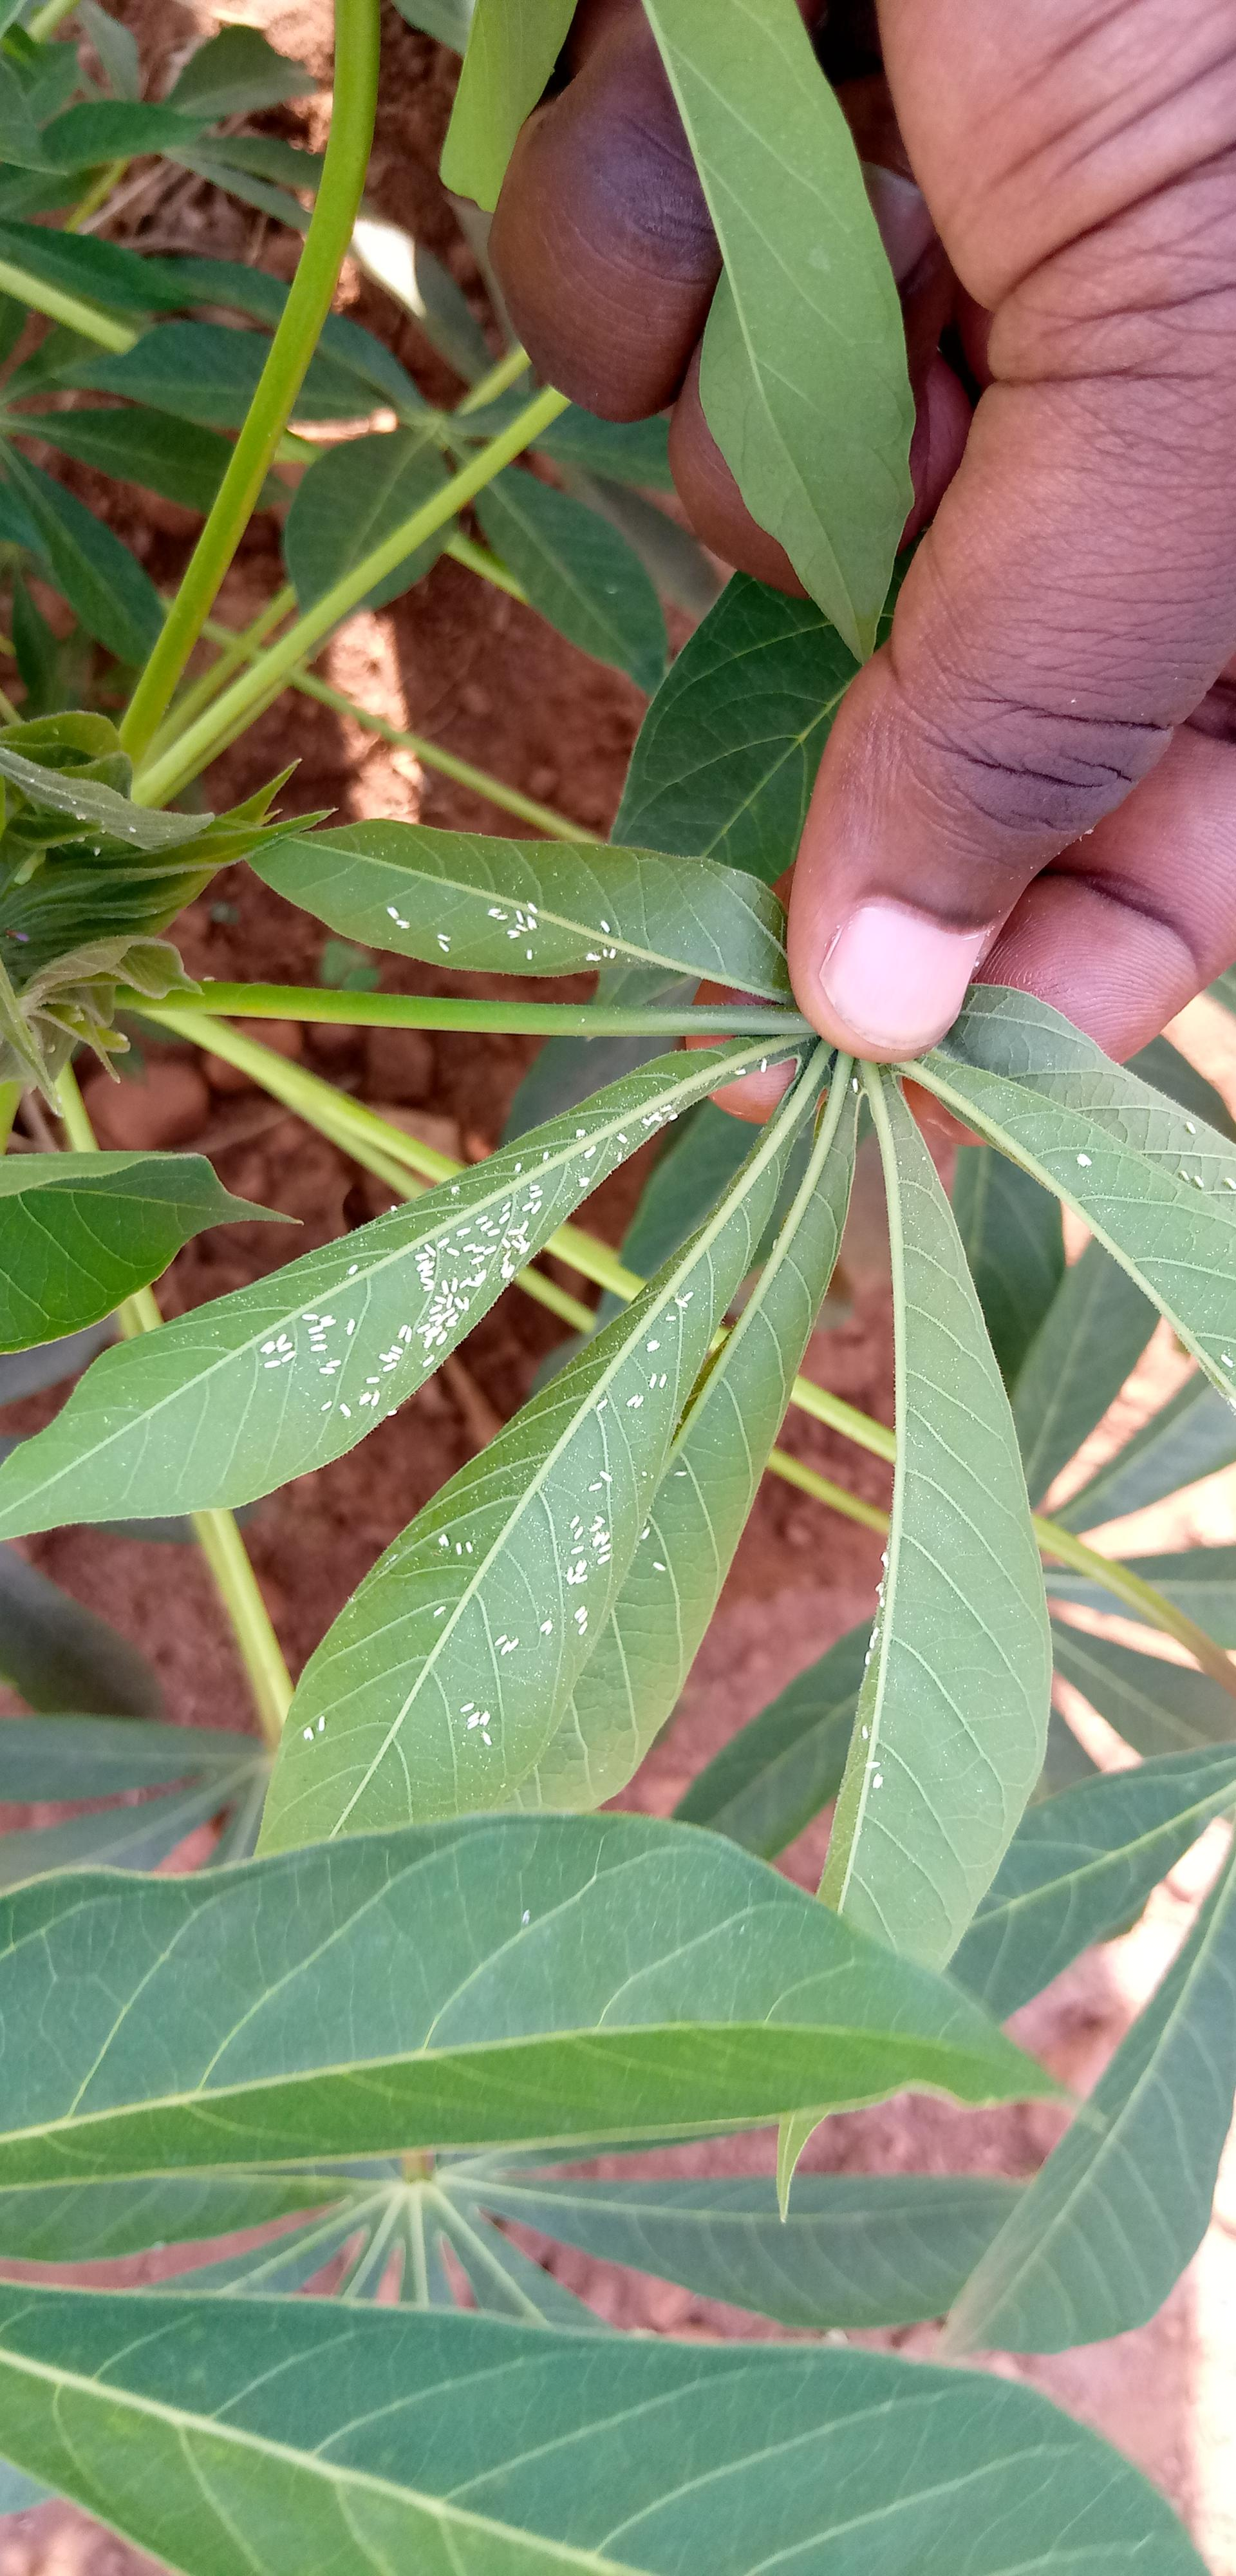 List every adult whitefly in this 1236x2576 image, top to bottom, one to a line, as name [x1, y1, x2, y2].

whitefly [527, 901, 540, 915]
whitefly [386, 907, 398, 920]
whitefly [390, 907, 400, 918]
whitefly [488, 907, 503, 915]
whitefly [514, 908, 526, 925]
whitefly [496, 912, 509, 923]
whitefly [526, 913, 534, 932]
whitefly [532, 918, 541, 931]
whitefly [598, 918, 613, 935]
whitefly [394, 918, 412, 926]
whitefly [398, 925, 413, 931]
whitefly [505, 927, 523, 942]
whitefly [436, 933, 454, 943]
whitefly [436, 940, 453, 954]
whitefly [608, 943, 619, 961]
whitefly [601, 945, 608, 960]
whitefly [524, 946, 536, 962]
whitefly [583, 950, 603, 963]
whitefly [758, 1056, 769, 1077]
whitefly [733, 1066, 749, 1078]
whitefly [851, 1075, 861, 1094]
whitefly [660, 1104, 674, 1113]
whitefly [648, 1110, 664, 1124]
whitefly [668, 1112, 679, 1123]
whitefly [639, 1117, 652, 1130]
whitefly [1183, 1118, 1199, 1139]
whitefly [575, 1127, 581, 1139]
whitefly [581, 1127, 588, 1137]
whitefly [614, 1130, 630, 1148]
whitefly [583, 1142, 600, 1160]
whitefly [539, 1150, 551, 1163]
whitefly [1080, 1152, 1093, 1167]
whitefly [1076, 1154, 1087, 1168]
whitefly [511, 1161, 527, 1178]
whitefly [1179, 1168, 1191, 1184]
whitefly [1192, 1173, 1207, 1191]
whitefly [1222, 1174, 1236, 1191]
whitefly [576, 1175, 592, 1182]
whitefly [578, 1181, 592, 1189]
whitefly [447, 1182, 462, 1197]
whitefly [527, 1182, 541, 1193]
whitefly [530, 1188, 544, 1200]
whitefly [500, 1199, 513, 1214]
whitefly [531, 1199, 543, 1217]
whitefly [520, 1200, 535, 1214]
whitefly [389, 1204, 400, 1215]
whitefly [497, 1211, 512, 1226]
whitefly [474, 1213, 489, 1226]
whitefly [520, 1217, 531, 1236]
whitefly [480, 1219, 495, 1233]
whitefly [455, 1225, 473, 1238]
whitefly [485, 1227, 503, 1237]
whitefly [506, 1227, 520, 1238]
whitefly [500, 1235, 511, 1249]
whitefly [436, 1236, 451, 1249]
whitefly [519, 1240, 532, 1256]
whitefly [461, 1242, 477, 1254]
whitefly [424, 1242, 438, 1259]
whitefly [483, 1244, 498, 1256]
whitefly [473, 1244, 487, 1255]
whitefly [445, 1246, 460, 1258]
whitefly [501, 1248, 513, 1261]
whitefly [412, 1251, 431, 1261]
whitefly [469, 1254, 487, 1267]
whitefly [415, 1258, 429, 1273]
whitefly [424, 1258, 436, 1271]
whitefly [500, 1260, 510, 1272]
whitefly [344, 1262, 359, 1278]
whitefly [507, 1264, 516, 1280]
whitefly [473, 1267, 488, 1281]
whitefly [419, 1270, 436, 1276]
whitefly [450, 1275, 460, 1294]
whitefly [458, 1276, 473, 1289]
whitefly [419, 1276, 436, 1285]
whitefly [441, 1277, 452, 1295]
whitefly [467, 1281, 483, 1289]
whitefly [421, 1285, 436, 1293]
whitefly [682, 1291, 693, 1302]
whitefly [447, 1292, 453, 1309]
whitefly [433, 1294, 448, 1307]
whitefly [464, 1294, 471, 1314]
whitefly [453, 1294, 464, 1311]
whitefly [673, 1297, 691, 1309]
whitefly [427, 1303, 444, 1315]
whitefly [445, 1306, 456, 1318]
whitefly [428, 1311, 442, 1321]
whitefly [301, 1312, 319, 1321]
whitefly [447, 1312, 460, 1321]
whitefly [664, 1312, 678, 1322]
whitefly [319, 1313, 334, 1323]
whitefly [435, 1315, 446, 1325]
whitefly [344, 1316, 358, 1337]
whitefly [323, 1318, 338, 1327]
whitefly [442, 1321, 458, 1329]
whitefly [415, 1322, 432, 1335]
whitefly [395, 1323, 409, 1341]
whitefly [306, 1324, 324, 1334]
whitefly [435, 1325, 445, 1340]
whitefly [424, 1325, 436, 1336]
whitefly [404, 1326, 415, 1345]
whitefly [435, 1329, 449, 1347]
whitefly [276, 1331, 288, 1349]
whitefly [307, 1332, 327, 1342]
whitefly [422, 1334, 435, 1350]
whitefly [646, 1338, 659, 1349]
whitefly [259, 1340, 274, 1355]
whitefly [278, 1341, 294, 1354]
whitefly [646, 1343, 662, 1356]
whitefly [266, 1343, 276, 1357]
whitefly [308, 1343, 332, 1353]
whitefly [388, 1343, 405, 1356]
whitefly [281, 1349, 298, 1364]
whitefly [386, 1350, 401, 1361]
whitefly [377, 1352, 393, 1365]
whitefly [1219, 1352, 1235, 1371]
whitefly [421, 1352, 436, 1370]
whitefly [325, 1358, 343, 1368]
whitefly [262, 1359, 282, 1368]
whitefly [381, 1360, 398, 1374]
whitefly [317, 1366, 337, 1376]
whitefly [647, 1371, 659, 1390]
whitefly [659, 1371, 668, 1390]
whitefly [364, 1374, 382, 1386]
whitefly [370, 1388, 382, 1408]
whitefly [357, 1390, 374, 1408]
whitefly [624, 1393, 640, 1408]
whitefly [633, 1394, 646, 1410]
whitefly [595, 1396, 609, 1413]
whitefly [316, 1398, 334, 1414]
whitefly [338, 1401, 354, 1419]
whitefly [385, 1407, 401, 1419]
whitefly [672, 1468, 690, 1479]
whitefly [598, 1468, 615, 1484]
whitefly [586, 1481, 604, 1493]
whitefly [567, 1513, 581, 1530]
whitefly [592, 1513, 609, 1524]
whitefly [588, 1522, 604, 1533]
whitefly [639, 1524, 653, 1541]
whitefly [573, 1525, 585, 1542]
whitefly [601, 1530, 611, 1547]
whitefly [591, 1531, 606, 1549]
whitefly [441, 1532, 451, 1549]
whitefly [438, 1535, 445, 1549]
whitefly [464, 1539, 476, 1558]
whitefly [454, 1540, 464, 1560]
whitefly [597, 1542, 612, 1555]
whitefly [569, 1544, 586, 1557]
whitefly [880, 1549, 890, 1569]
whitefly [595, 1552, 613, 1566]
whitefly [574, 1557, 583, 1575]
whitefly [580, 1559, 589, 1575]
whitefly [650, 1560, 669, 1574]
whitefly [565, 1564, 574, 1583]
whitefly [566, 1573, 580, 1586]
whitefly [576, 1573, 589, 1586]
whitefly [872, 1578, 886, 1595]
whitefly [877, 1596, 887, 1610]
whitefly [429, 1603, 447, 1619]
whitefly [571, 1603, 586, 1622]
whitefly [577, 1609, 589, 1626]
whitefly [539, 1618, 552, 1634]
whitefly [577, 1620, 588, 1637]
whitefly [544, 1622, 554, 1638]
whitefly [872, 1625, 881, 1639]
whitefly [493, 1631, 509, 1649]
whitefly [868, 1636, 879, 1650]
whitefly [509, 1636, 520, 1653]
whitefly [498, 1640, 510, 1658]
whitefly [863, 1649, 874, 1667]
whitefly [457, 1700, 476, 1715]
whitefly [464, 1709, 482, 1724]
whitefly [479, 1709, 489, 1726]
whitefly [316, 1712, 330, 1734]
whitefly [483, 1713, 491, 1727]
whitefly [465, 1717, 480, 1732]
whitefly [860, 1722, 871, 1741]
whitefly [306, 1726, 317, 1743]
whitefly [301, 1728, 309, 1742]
whitefly [481, 1729, 496, 1747]
whitefly [864, 1759, 884, 1770]
whitefly [871, 1772, 884, 1794]